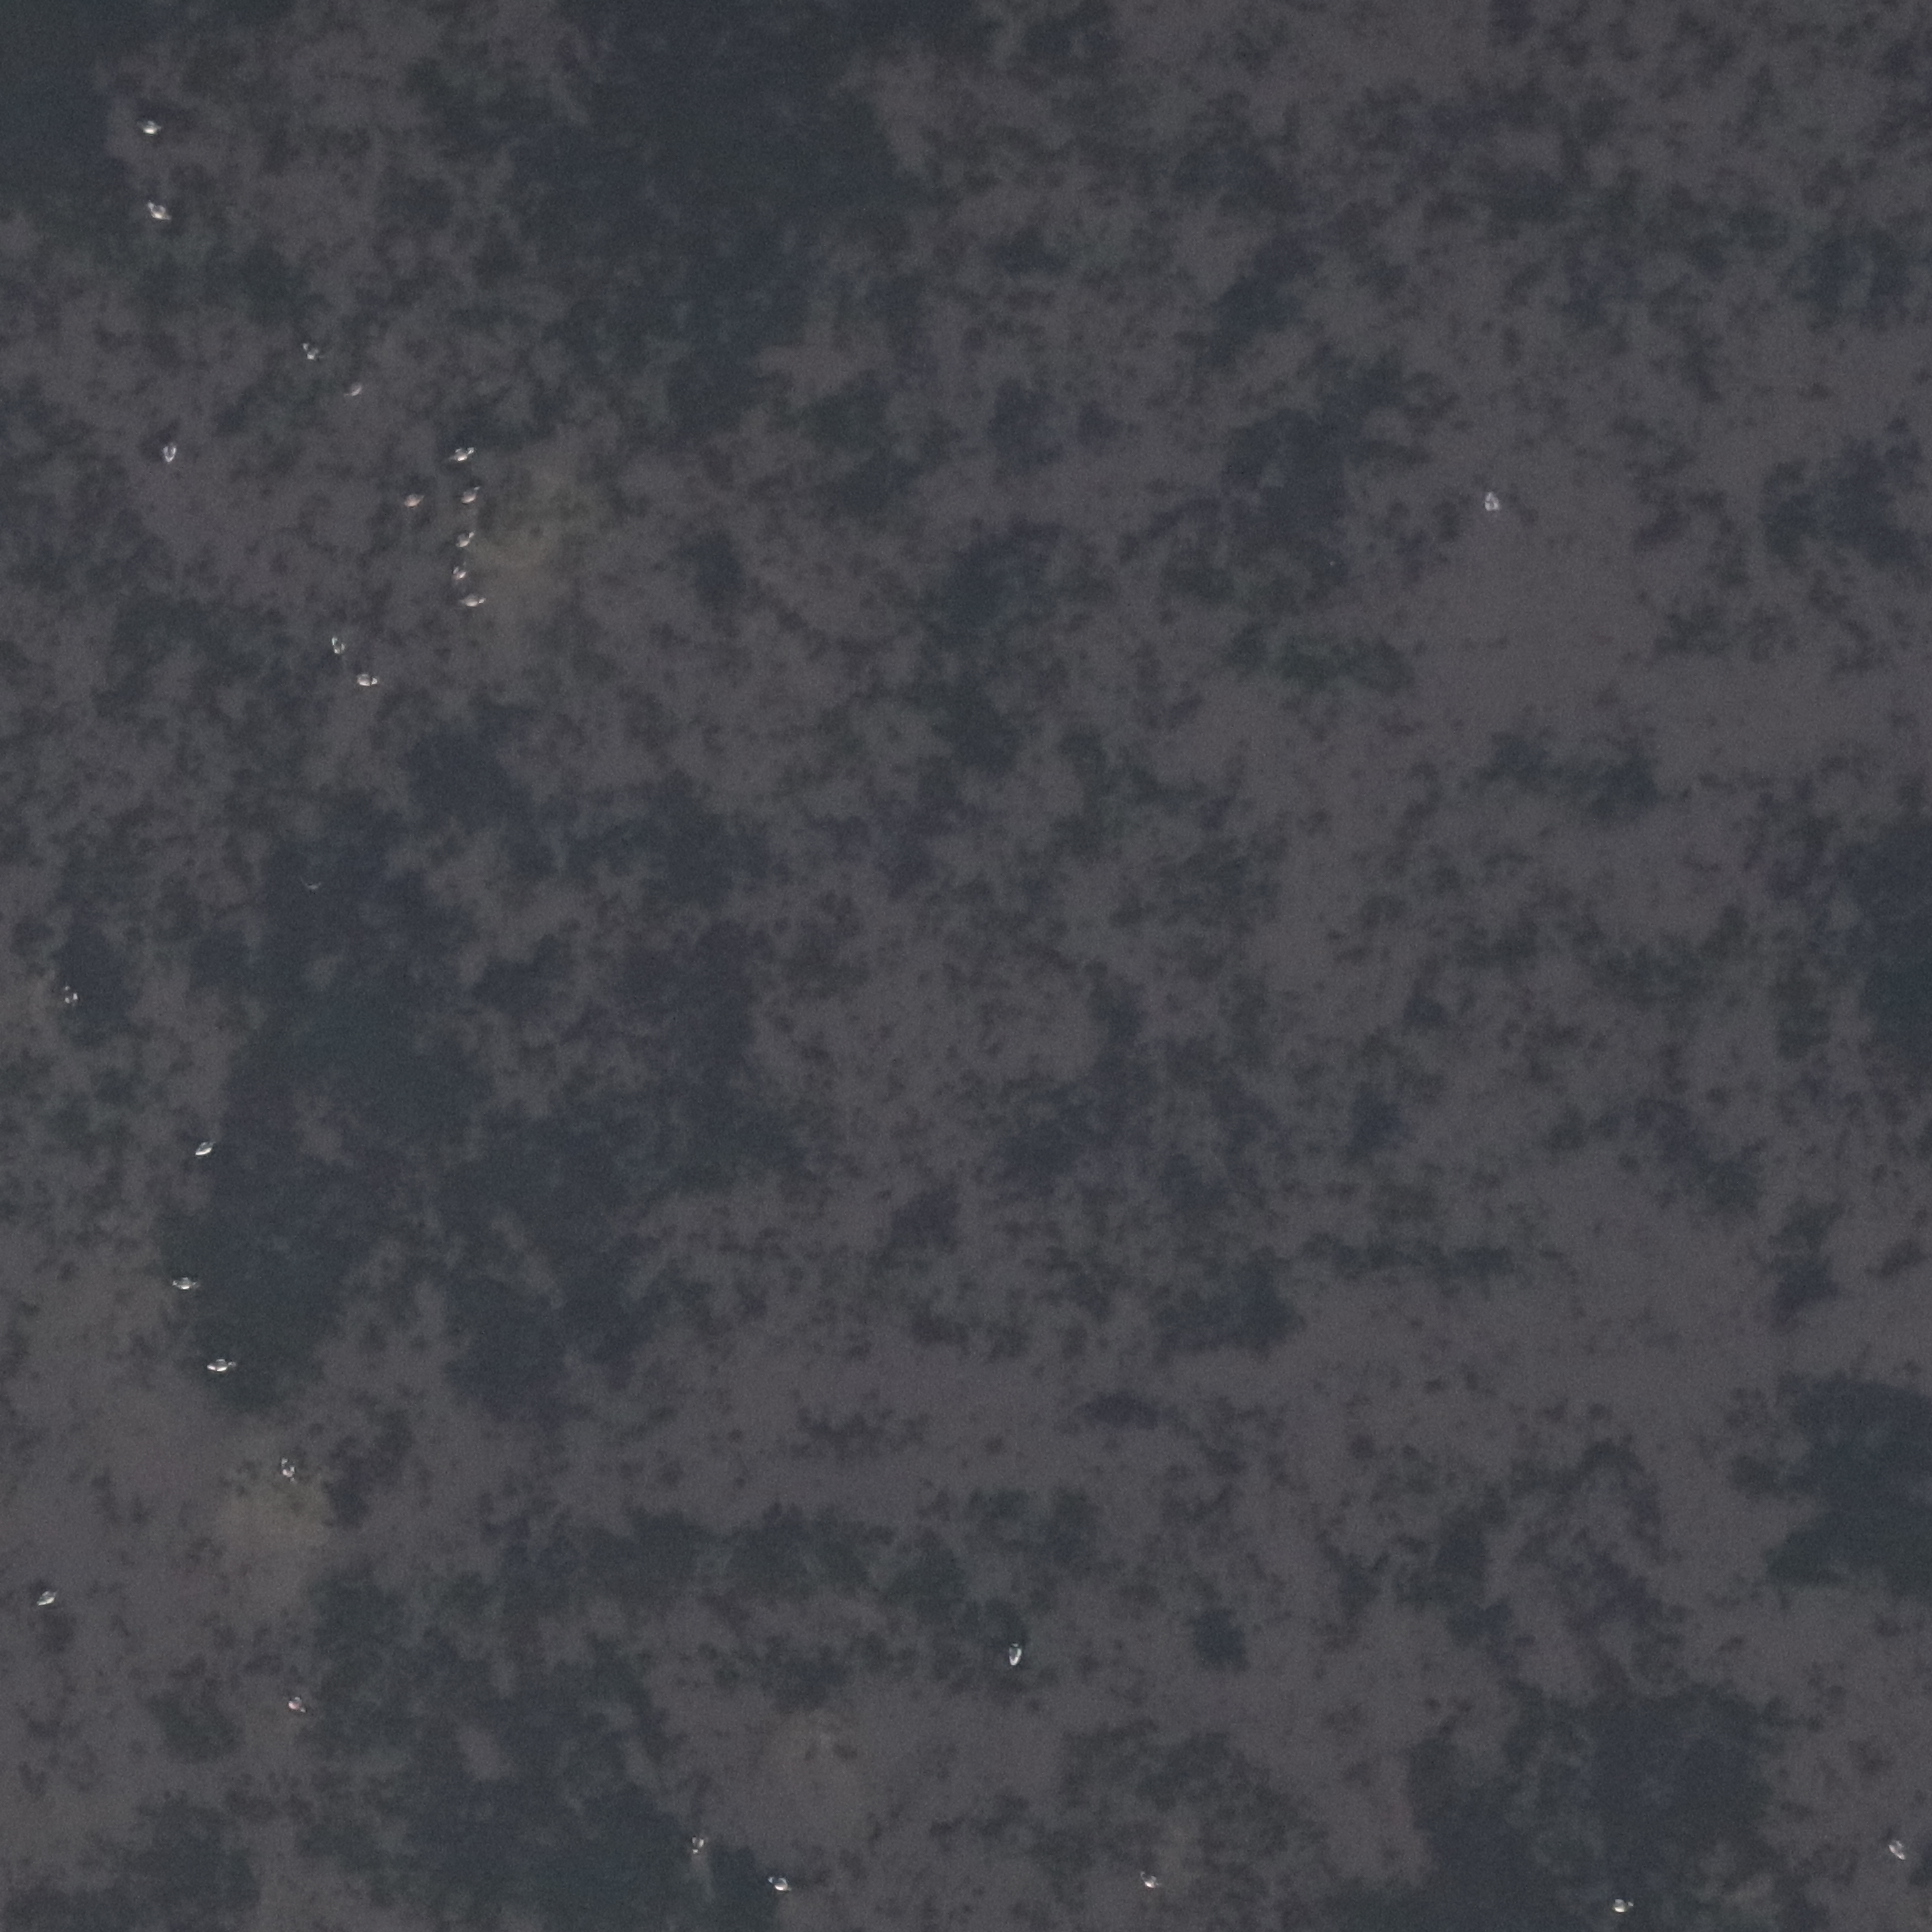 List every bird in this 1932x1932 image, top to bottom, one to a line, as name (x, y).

brant (151, 128)
brant (160, 212)
brant (311, 350)
brant (353, 393)
brant (169, 452)
brant (461, 453)
brant (469, 496)
brant (412, 501)
brant (1491, 504)
brant (464, 539)
brant (458, 571)
brant (472, 596)
brant (337, 643)
brant (365, 679)
brant (69, 996)
brant (205, 1146)
brant (185, 1284)
brant (219, 1366)
brant (290, 1467)
brant (44, 1597)
brant (1015, 1653)
brant (297, 1704)
brant (697, 1843)
brant (1894, 1845)
brant (1151, 1881)
brant (780, 1884)
brant (1622, 1905)